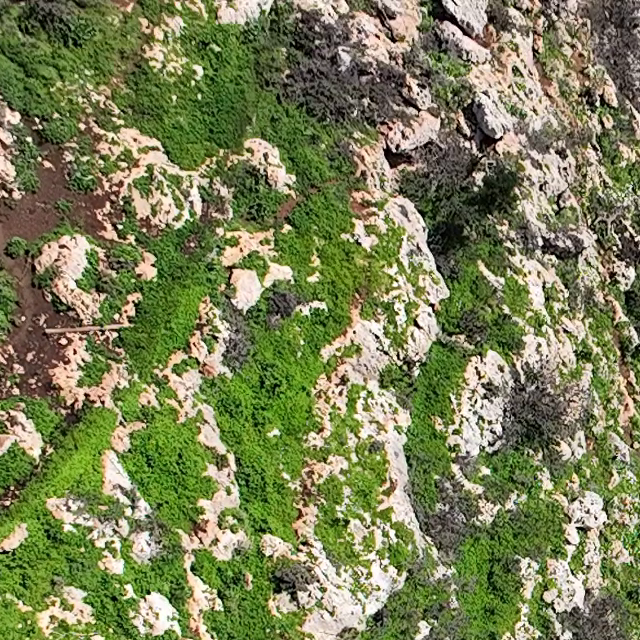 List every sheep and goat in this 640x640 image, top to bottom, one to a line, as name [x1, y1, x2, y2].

None